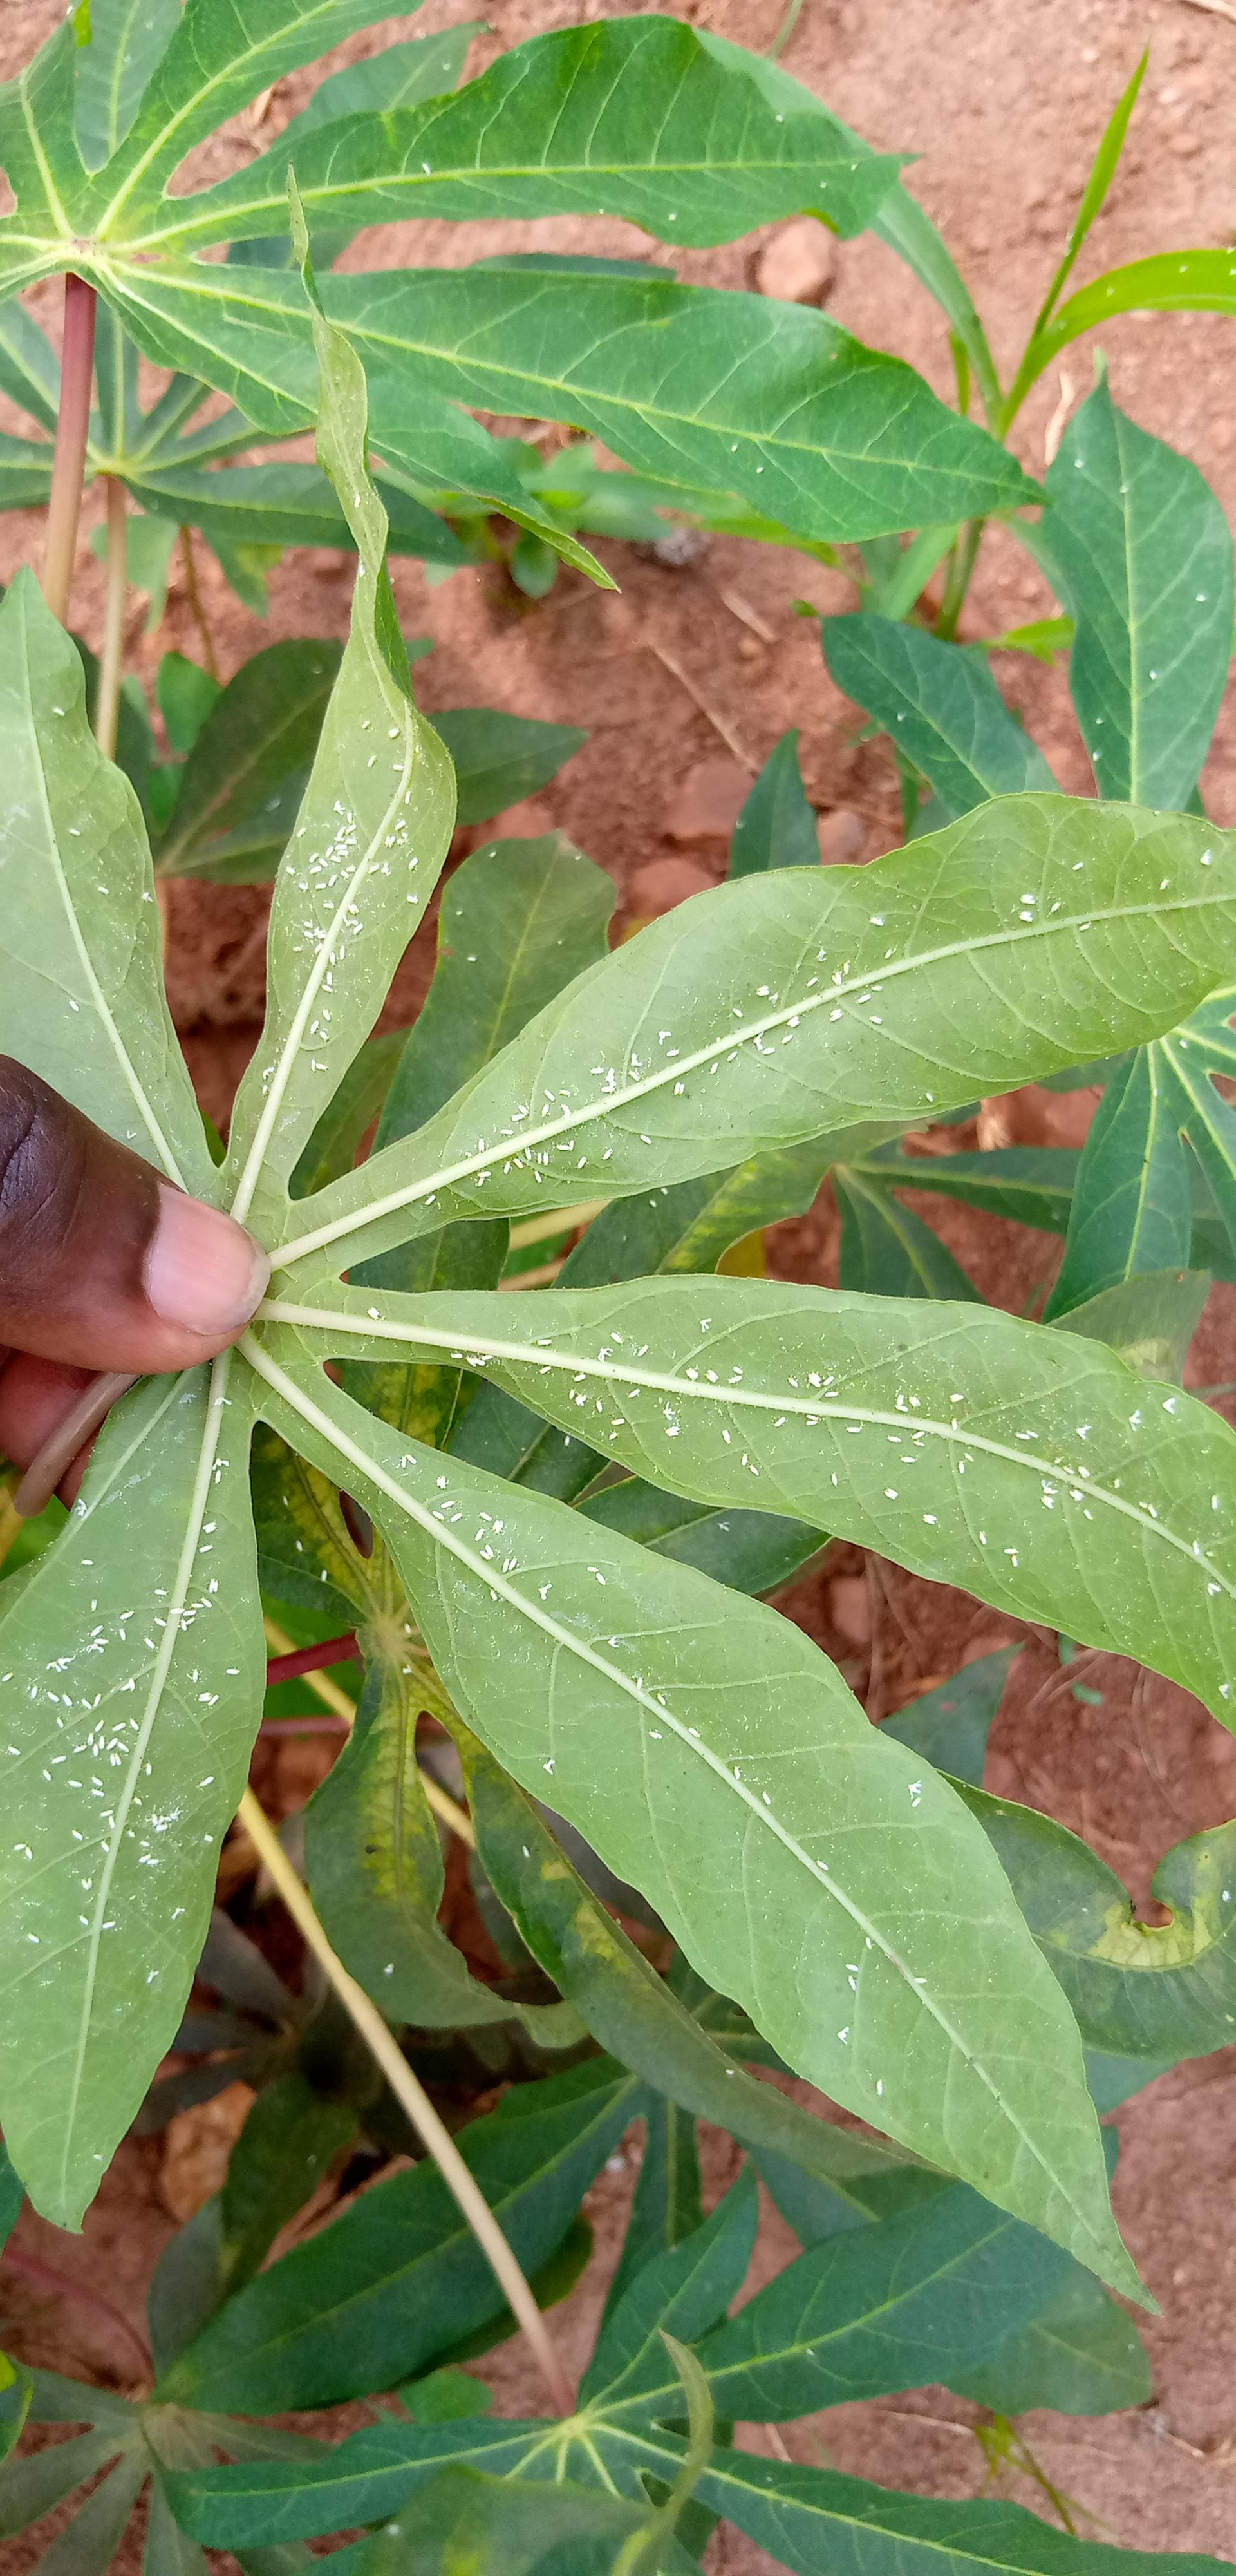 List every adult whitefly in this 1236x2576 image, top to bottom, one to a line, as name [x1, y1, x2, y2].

whitefly [42, 697, 84, 734]
whitefly [357, 708, 371, 734]
whitefly [384, 720, 408, 744]
whitefly [360, 749, 379, 776]
whitefly [386, 759, 415, 776]
whitefly [400, 789, 421, 808]
whitefly [329, 796, 354, 815]
whitefly [393, 805, 414, 835]
whitefly [347, 808, 366, 830]
whitefly [64, 821, 83, 860]
whitefly [335, 822, 362, 845]
whitefly [290, 824, 314, 848]
whitefly [331, 828, 360, 851]
whitefly [398, 829, 410, 851]
whitefly [379, 833, 397, 852]
whitefly [324, 836, 347, 865]
whitefly [1197, 837, 1221, 867]
whitefly [398, 840, 424, 872]
whitefly [310, 849, 328, 869]
whitefly [279, 852, 300, 880]
whitefly [379, 855, 401, 884]
whitefly [1070, 859, 1085, 884]
whitefly [335, 860, 360, 881]
whitefly [322, 861, 344, 890]
whitefly [366, 861, 377, 880]
whitefly [1156, 871, 1176, 895]
whitefly [294, 875, 310, 900]
whitefly [308, 881, 331, 900]
whitefly [98, 884, 110, 900]
whitefly [400, 884, 424, 915]
whitefly [310, 890, 337, 913]
whitefly [138, 891, 169, 918]
whitefly [1053, 891, 1075, 923]
whitefly [1013, 893, 1043, 918]
whitefly [341, 893, 370, 916]
whitefly [865, 905, 885, 928]
whitefly [1013, 906, 1044, 934]
whitefly [338, 907, 370, 941]
whitefly [300, 915, 323, 942]
whitefly [303, 918, 324, 940]
whitefly [1081, 919, 1101, 937]
whitefly [285, 935, 308, 957]
whitefly [335, 940, 354, 960]
whitefly [325, 947, 344, 966]
whitefly [836, 953, 853, 975]
whitefly [313, 969, 338, 998]
whitefly [825, 969, 846, 995]
whitefly [800, 973, 821, 995]
whitefly [863, 976, 886, 1001]
whitefly [752, 983, 771, 1001]
whitefly [853, 989, 877, 1011]
whitefly [57, 995, 86, 1018]
whitefly [822, 1003, 838, 1020]
whitefly [316, 1006, 335, 1026]
whitefly [727, 1007, 744, 1025]
whitefly [868, 1007, 894, 1028]
whitefly [782, 1009, 806, 1038]
whitefly [301, 1011, 321, 1044]
whitefly [313, 1019, 335, 1044]
whitefly [647, 1019, 673, 1046]
whitefly [746, 1030, 767, 1057]
whitefly [776, 1035, 793, 1054]
whitefly [658, 1039, 684, 1067]
whitefly [628, 1043, 646, 1075]
whitefly [765, 1043, 780, 1061]
whitefly [721, 1045, 739, 1066]
whitefly [303, 1052, 335, 1080]
whitefly [252, 1058, 277, 1079]
whitefly [705, 1059, 721, 1077]
whitefly [576, 1061, 612, 1084]
whitefly [622, 1065, 638, 1086]
whitefly [599, 1068, 619, 1101]
whitefly [254, 1077, 268, 1098]
whitefly [670, 1079, 688, 1102]
whitefly [539, 1084, 563, 1110]
whitefly [920, 1086, 936, 1111]
whitefly [553, 1092, 576, 1124]
whitefly [530, 1099, 550, 1126]
whitefly [512, 1101, 534, 1122]
whitefly [496, 1120, 518, 1143]
whitefly [626, 1128, 653, 1152]
whitefly [469, 1134, 494, 1162]
whitefly [534, 1135, 554, 1170]
whitefly [553, 1135, 581, 1155]
whitefly [599, 1144, 626, 1168]
whitefly [516, 1148, 536, 1168]
whitefly [494, 1151, 522, 1178]
whitefly [572, 1151, 594, 1172]
whitefly [474, 1167, 491, 1194]
whitefly [525, 1167, 553, 1193]
whitefly [416, 1187, 435, 1210]
whitefly [360, 1302, 380, 1326]
whitefly [600, 1323, 630, 1359]
whitefly [534, 1329, 556, 1350]
whitefly [628, 1333, 655, 1363]
whitefly [444, 1343, 464, 1366]
whitefly [478, 1343, 496, 1367]
whitefly [460, 1354, 491, 1380]
whitefly [706, 1361, 724, 1393]
whitefly [715, 1361, 744, 1394]
whitefly [537, 1363, 556, 1380]
whitefly [677, 1363, 704, 1390]
whitefly [801, 1363, 830, 1395]
whitefly [563, 1367, 586, 1388]
whitefly [823, 1367, 847, 1394]
whitefly [778, 1371, 800, 1396]
whitefly [553, 1374, 595, 1411]
whitefly [212, 1380, 243, 1412]
whitefly [624, 1382, 647, 1403]
whitefly [823, 1382, 846, 1406]
whitefly [894, 1385, 926, 1411]
whitefly [941, 1388, 969, 1410]
whitefly [592, 1392, 609, 1418]
whitefly [888, 1392, 916, 1420]
whitefly [1161, 1393, 1179, 1417]
whitefly [651, 1396, 673, 1421]
whitefly [603, 1405, 631, 1432]
whitefly [1124, 1406, 1144, 1436]
whitefly [770, 1408, 787, 1437]
whitefly [794, 1409, 827, 1434]
whitefly [951, 1414, 969, 1430]
whitefly [1006, 1417, 1030, 1449]
whitefly [1074, 1417, 1093, 1446]
whitefly [701, 1419, 733, 1449]
whitefly [600, 1420, 619, 1450]
whitefly [653, 1423, 686, 1446]
whitefly [843, 1423, 866, 1443]
whitefly [1024, 1423, 1043, 1450]
whitefly [905, 1424, 927, 1449]
whitefly [879, 1425, 907, 1450]
whitefly [553, 1432, 576, 1452]
whitefly [724, 1442, 746, 1470]
whitefly [208, 1446, 239, 1478]
whitefly [392, 1446, 429, 1470]
whitefly [961, 1448, 977, 1468]
whitefly [1054, 1449, 1081, 1477]
whitefly [737, 1452, 760, 1478]
whitefly [897, 1452, 922, 1471]
whitefly [948, 1456, 971, 1484]
whitefly [1067, 1459, 1099, 1486]
whitefly [208, 1465, 234, 1495]
whitefly [1033, 1471, 1062, 1500]
whitefly [431, 1472, 453, 1496]
whitefly [829, 1475, 853, 1497]
whitefly [1063, 1478, 1090, 1506]
whitefly [878, 1482, 908, 1506]
whitefly [1027, 1484, 1067, 1519]
whitefly [1137, 1490, 1168, 1524]
whitefly [1203, 1490, 1223, 1516]
whitefly [433, 1493, 461, 1513]
whitefly [1075, 1500, 1108, 1527]
whitefly [444, 1501, 468, 1531]
whitefly [915, 1503, 944, 1532]
whitefly [424, 1504, 453, 1531]
whitefly [468, 1504, 494, 1528]
whitefly [483, 1511, 516, 1535]
whitefly [193, 1512, 222, 1534]
whitefly [969, 1522, 995, 1549]
whitefly [464, 1524, 496, 1551]
whitefly [193, 1531, 218, 1560]
whitefly [1188, 1533, 1204, 1557]
whitefly [476, 1537, 506, 1564]
whitefly [1006, 1538, 1030, 1572]
whitefly [75, 1551, 97, 1577]
whitefly [494, 1551, 522, 1579]
whitefly [578, 1558, 612, 1601]
whitefly [205, 1569, 228, 1600]
whitefly [1194, 1572, 1232, 1610]
whitefly [536, 1577, 556, 1607]
whitefly [486, 1582, 506, 1604]
whitefly [147, 1584, 174, 1607]
whitefly [184, 1597, 218, 1623]
whitefly [115, 1598, 146, 1625]
whitefly [89, 1600, 109, 1622]
whitefly [180, 1602, 205, 1634]
whitefly [165, 1603, 189, 1622]
whitefly [79, 1613, 111, 1650]
whitefly [114, 1622, 135, 1645]
whitefly [135, 1629, 164, 1660]
whitefly [603, 1631, 622, 1658]
whitefly [50, 1655, 88, 1676]
whitefly [180, 1658, 207, 1685]
whitefly [220, 1658, 262, 1694]
whitefly [1, 1667, 19, 1690]
whitefly [1215, 1672, 1230, 1705]
whitefly [633, 1676, 648, 1693]
whitefly [123, 1678, 146, 1695]
whitefly [23, 1680, 50, 1707]
whitefly [42, 1681, 63, 1705]
whitefly [75, 1681, 114, 1714]
whitefly [189, 1682, 223, 1709]
whitefly [193, 1682, 227, 1709]
whitefly [651, 1682, 664, 1710]
whitefly [63, 1687, 76, 1714]
whitefly [89, 1708, 109, 1728]
whitefly [48, 1712, 71, 1738]
whitefly [111, 1712, 138, 1733]
whitefly [122, 1714, 147, 1736]
whitefly [83, 1716, 133, 1768]
whitefly [686, 1719, 702, 1746]
whitefly [645, 1728, 670, 1743]
whitefly [1, 1734, 26, 1763]
whitefly [101, 1740, 131, 1771]
whitefly [67, 1743, 93, 1768]
whitefly [534, 1747, 563, 1776]
whitefly [46, 1749, 69, 1774]
whitefly [133, 1754, 162, 1786]
whitefly [718, 1757, 751, 1788]
whitefly [35, 1761, 61, 1790]
whitefly [57, 1768, 86, 1790]
whitefly [83, 1768, 111, 1801]
whitefly [191, 1768, 227, 1794]
whitefly [893, 1776, 920, 1811]
whitefly [123, 1788, 145, 1812]
whitefly [758, 1788, 778, 1812]
whitefly [97, 1801, 126, 1832]
whitefly [168, 1802, 189, 1827]
whitefly [145, 1806, 173, 1838]
whitefly [57, 1821, 93, 1846]
whitefly [129, 1828, 155, 1861]
whitefly [192, 1831, 221, 1855]
whitefly [14, 1833, 41, 1865]
whitefly [799, 1847, 838, 1878]
whitefly [136, 1849, 164, 1878]
whitefly [73, 1872, 95, 1897]
whitefly [69, 1908, 95, 1939]
whitefly [92, 1916, 132, 1940]
whitefly [14, 1924, 46, 1949]
whitefly [853, 1929, 875, 1960]
whitefly [845, 1953, 869, 1976]
whitefly [910, 1964, 936, 1998]
whitefly [841, 1970, 866, 1996]
whitefly [830, 2024, 861, 2047]
whitefly [860, 2073, 889, 2100]